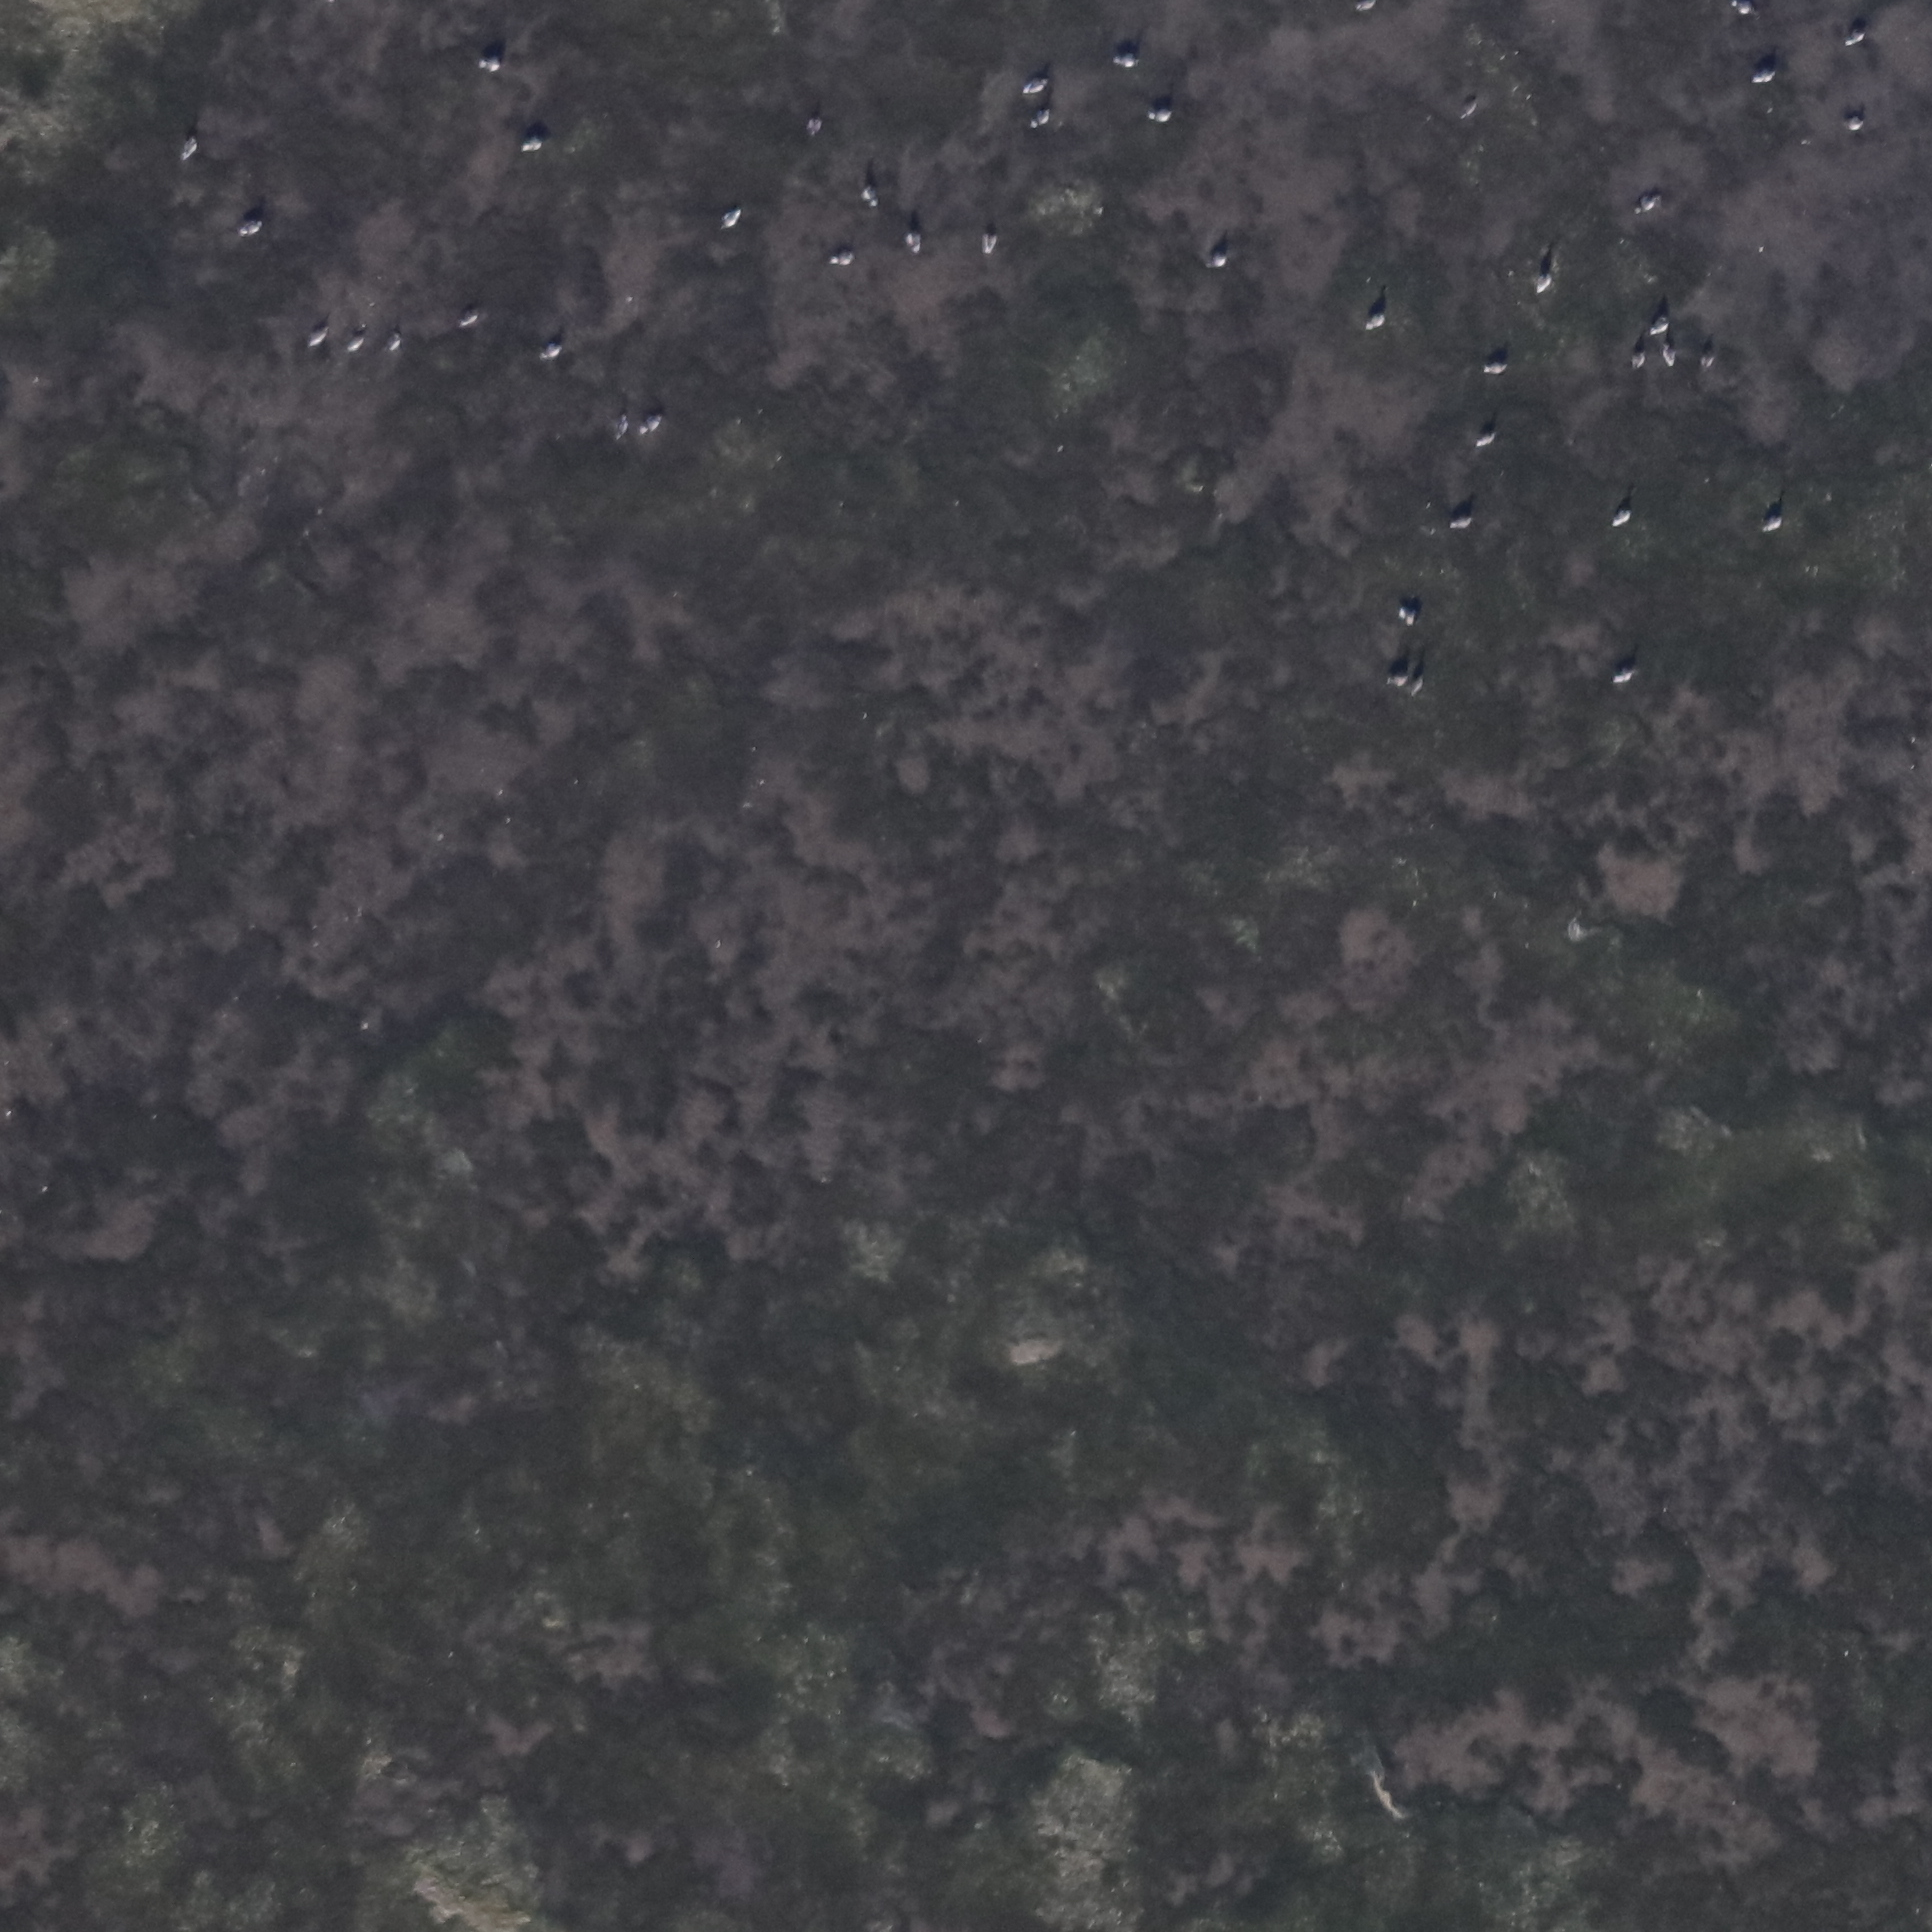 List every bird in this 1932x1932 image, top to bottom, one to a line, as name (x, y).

brant (1743, 7)
brant (1856, 35)
brant (489, 64)
brant (1127, 64)
brant (1763, 78)
brant (1035, 85)
brant (1469, 107)
brant (1161, 112)
brant (1039, 117)
brant (813, 119)
brant (1855, 122)
brant (190, 145)
brant (533, 145)
brant (869, 191)
brant (1646, 203)
brant (731, 217)
brant (250, 226)
brant (912, 240)
brant (991, 241)
brant (843, 257)
brant (1217, 259)
brant (1547, 279)
brant (467, 318)
brant (1375, 320)
brant (1661, 324)
brant (319, 331)
brant (397, 339)
brant (355, 340)
brant (552, 351)
brant (1670, 359)
brant (1701, 360)
brant (1635, 364)
brant (1493, 368)
brant (646, 426)
brant (619, 428)
brant (1490, 442)
brant (1621, 516)
brant (1771, 522)
brant (1459, 523)
brant (1407, 614)
brant (1394, 677)
brant (1624, 678)
brant (1415, 685)